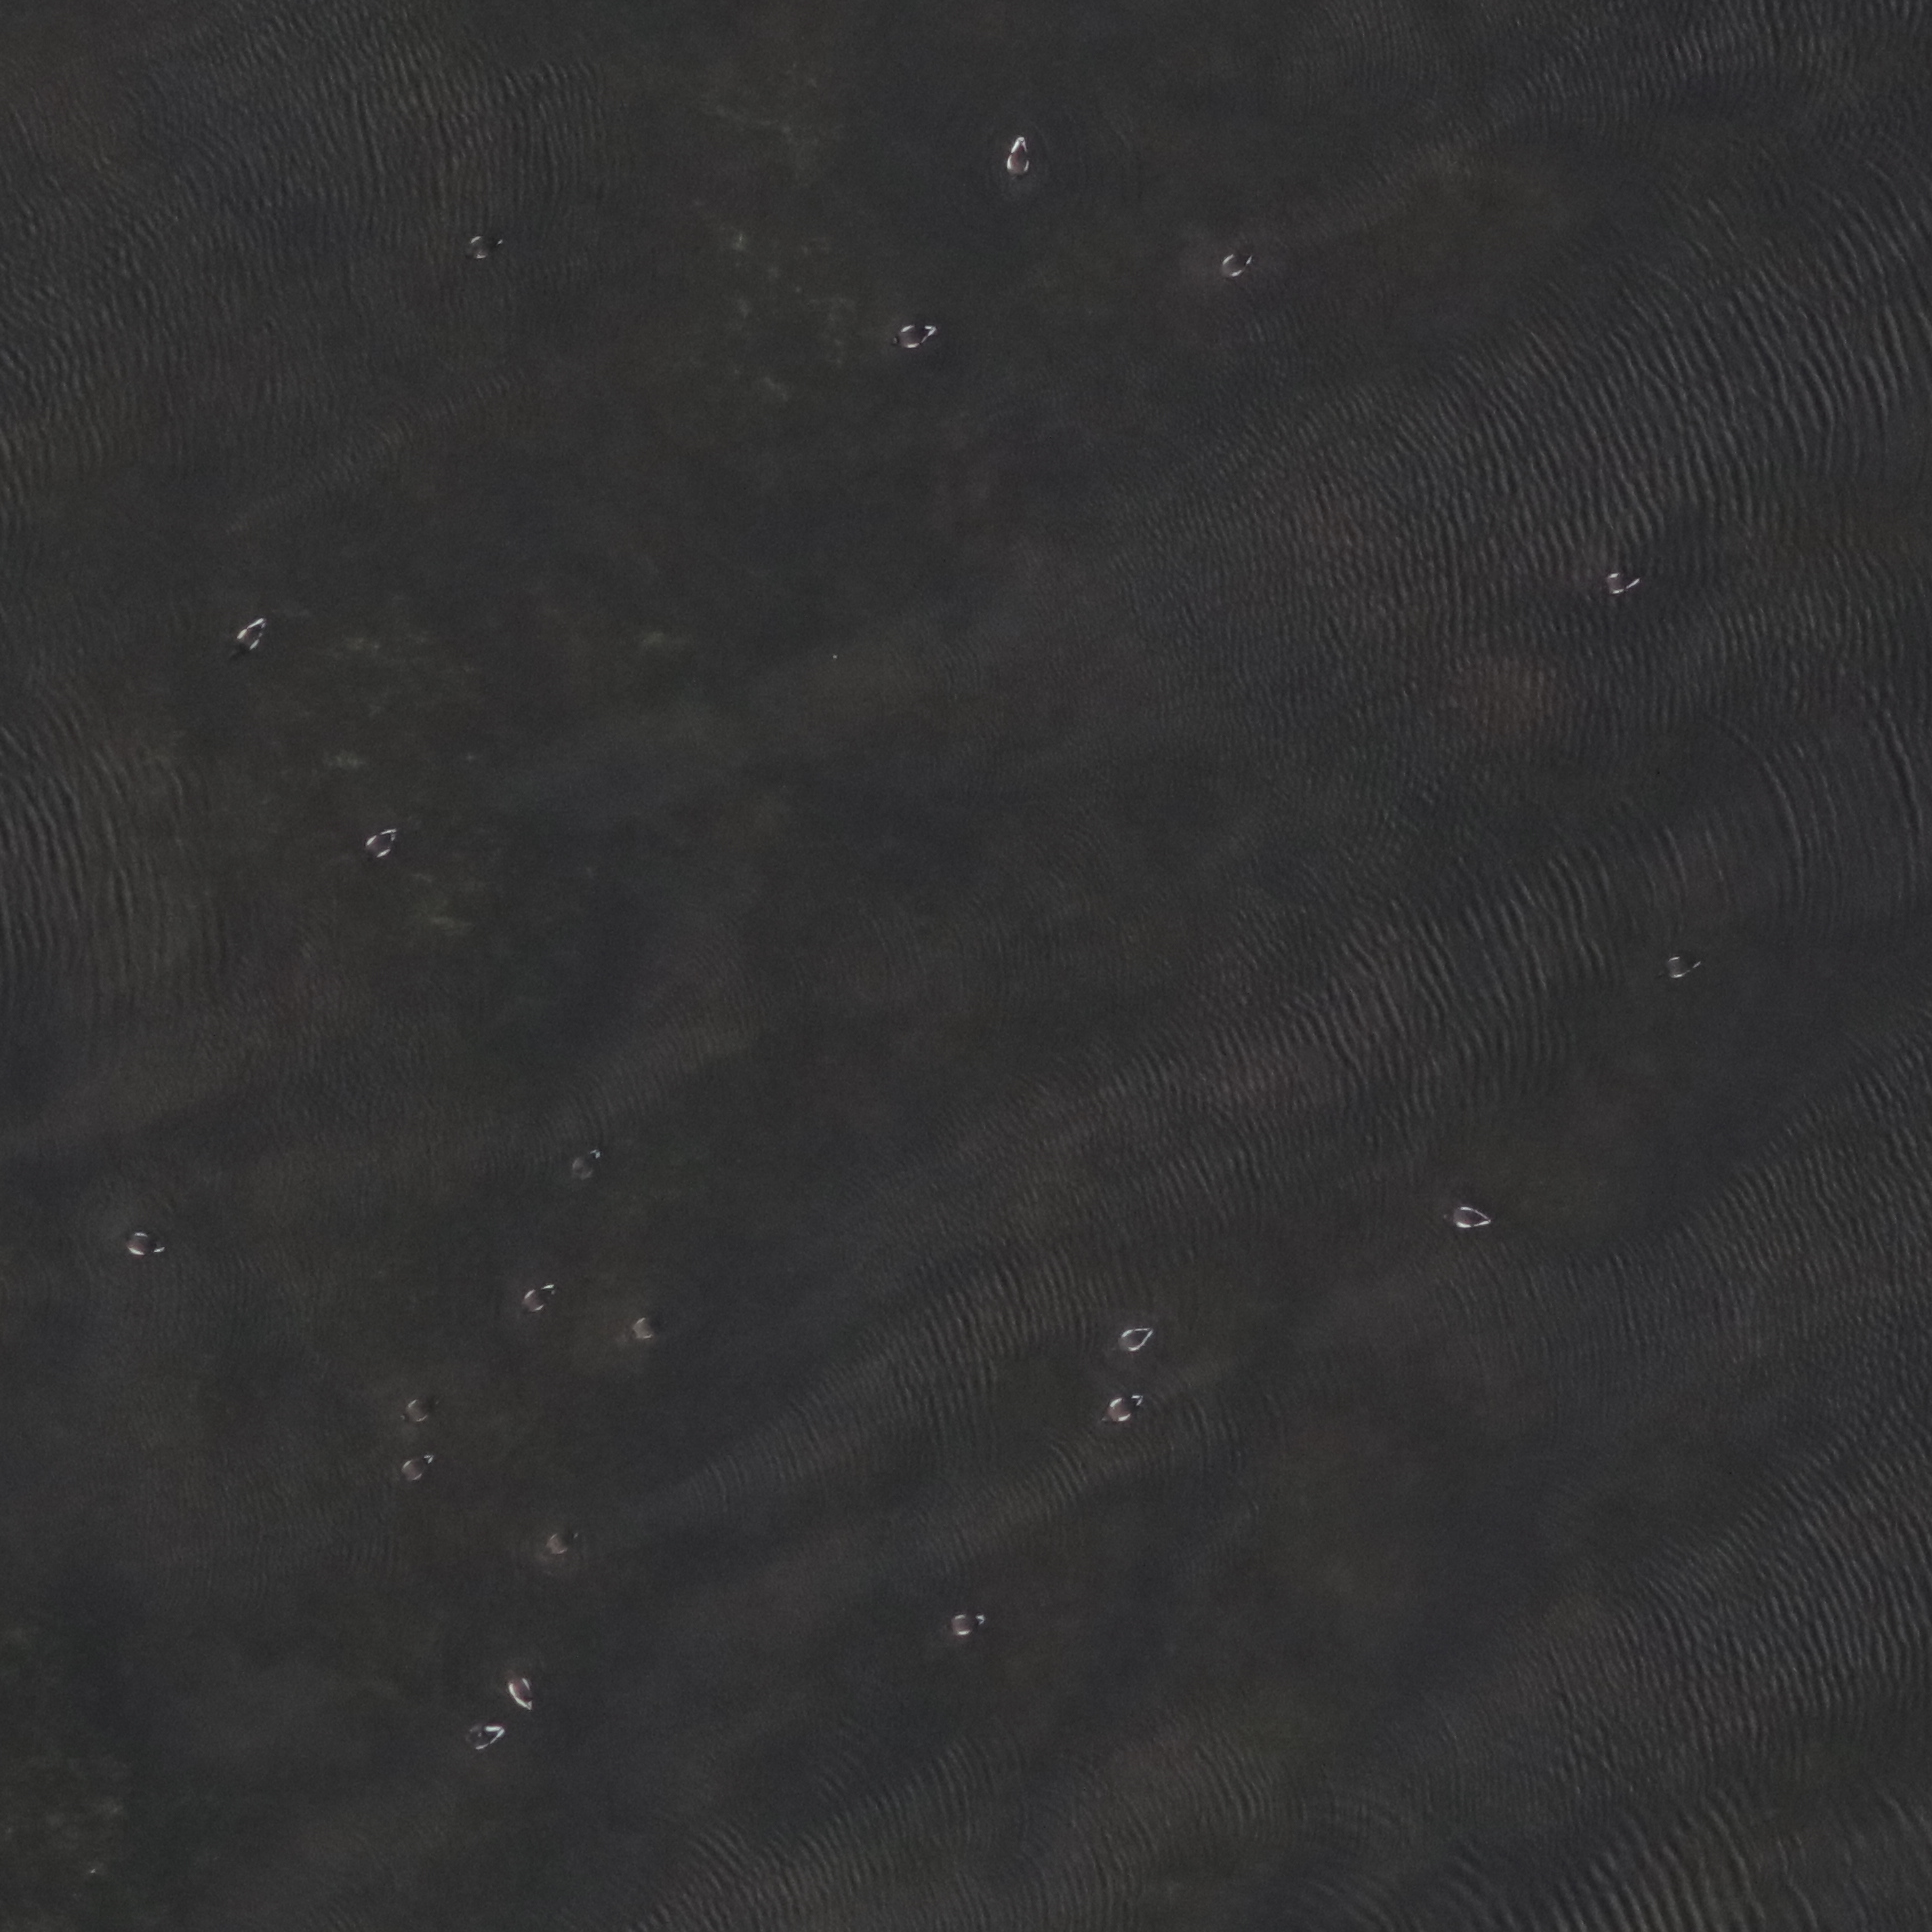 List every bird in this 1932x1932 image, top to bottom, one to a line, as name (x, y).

brant (1017, 159)
brant (480, 246)
brant (1235, 266)
brant (912, 337)
brant (1619, 581)
brant (250, 637)
brant (381, 844)
brant (1677, 967)
brant (583, 1167)
brant (1467, 1217)
brant (142, 1244)
brant (538, 1299)
brant (647, 1328)
brant (1133, 1339)
brant (1121, 1407)
brant (416, 1412)
brant (414, 1468)
brant (561, 1538)
brant (966, 1621)
brant (521, 1689)
brant (485, 1735)